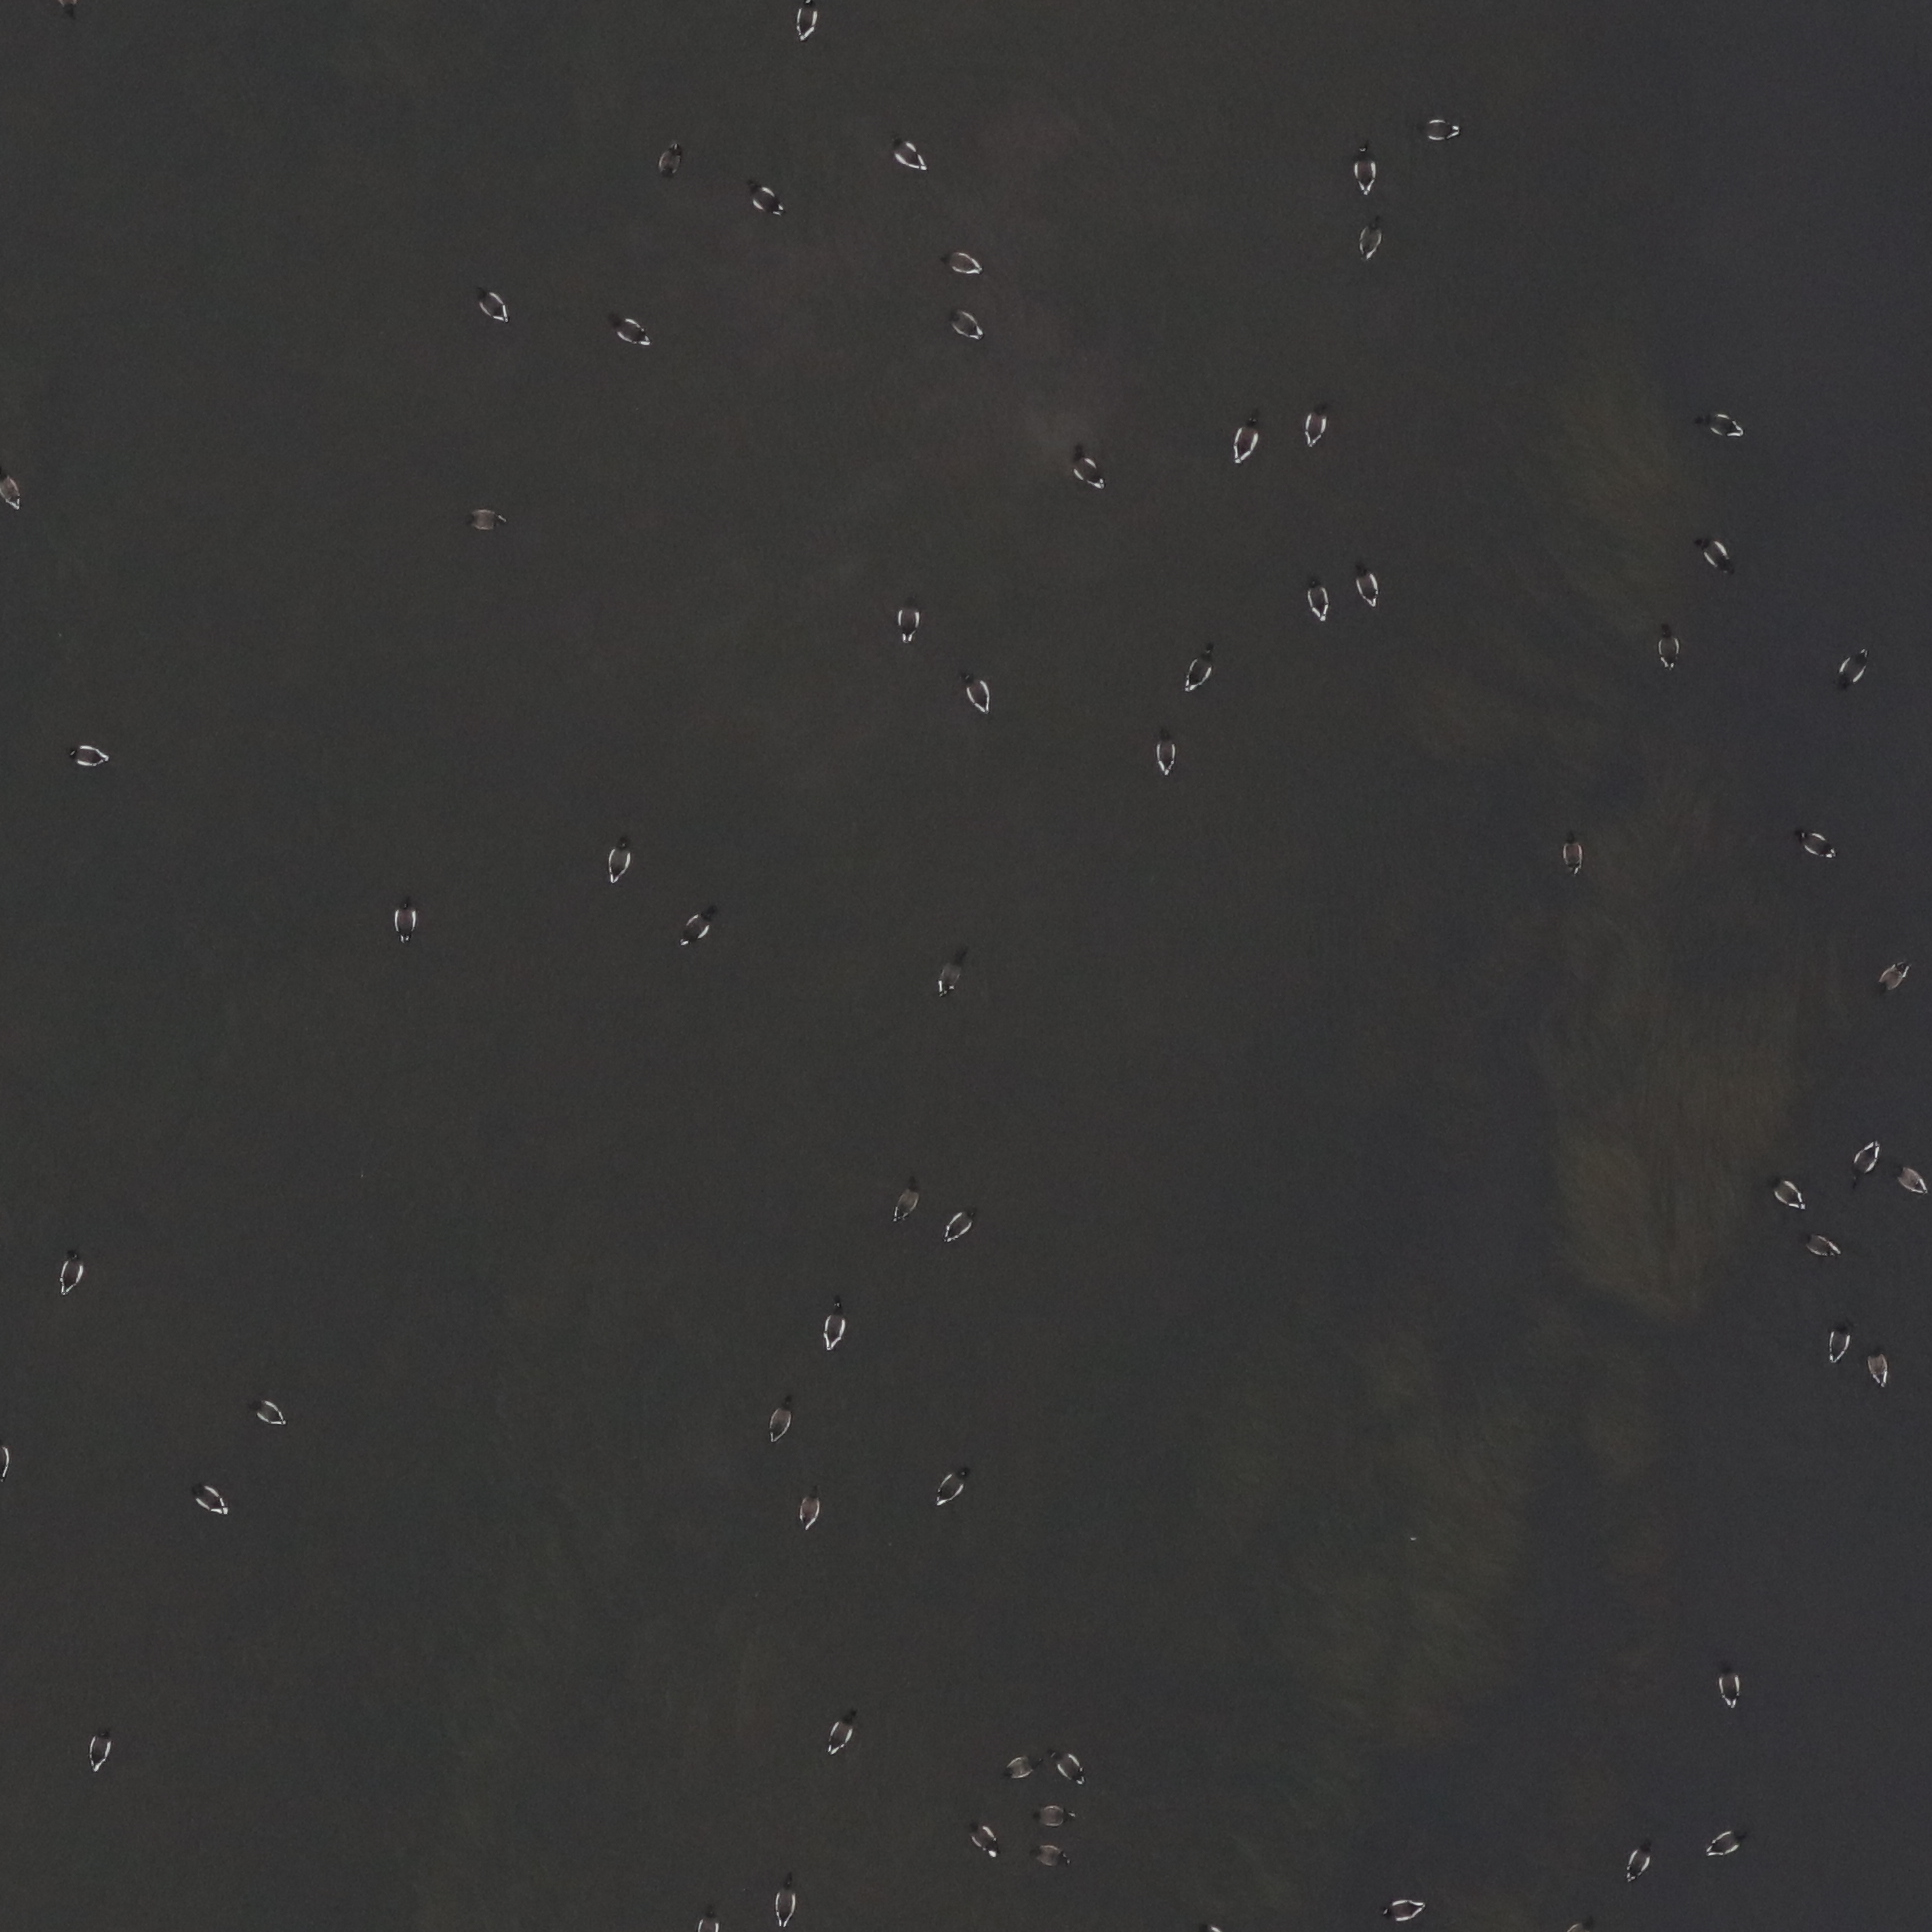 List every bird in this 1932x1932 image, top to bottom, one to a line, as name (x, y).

brant (806, 18)
brant (1431, 127)
brant (908, 155)
brant (671, 160)
brant (1366, 170)
brant (766, 200)
brant (1370, 243)
brant (962, 262)
brant (492, 305)
brant (965, 323)
brant (631, 332)
brant (1722, 427)
brant (1315, 428)
brant (1245, 441)
brant (1086, 470)
brant (9, 489)
brant (488, 519)
brant (1715, 554)
brant (1367, 585)
brant (1317, 601)
brant (908, 624)
brant (1668, 645)
brant (1850, 668)
brant (1198, 669)
brant (983, 691)
brant (92, 751)
brant (1165, 754)
brant (1814, 843)
brant (1573, 856)
brant (619, 862)
brant (405, 922)
brant (696, 927)
brant (950, 975)
brant (1893, 978)
brant (1863, 1161)
brant (1914, 1179)
brant (1788, 1194)
brant (906, 1201)
brant (959, 1224)
brant (1818, 1247)
brant (72, 1274)
brant (835, 1327)
brant (1837, 1342)
brant (1878, 1369)
brant (274, 1410)
brant (782, 1421)
brant (951, 1486)
brant (213, 1497)
brant (809, 1510)
brant (1729, 1688)
brant (841, 1735)
brant (100, 1750)
brant (1023, 1767)
brant (1070, 1768)
brant (1053, 1816)
brant (984, 1839)
brant (1729, 1841)
brant (1050, 1855)
brant (1636, 1863)
brant (784, 1903)
brant (1410, 1909)
brant (707, 1930)
brant (1578, 1931)